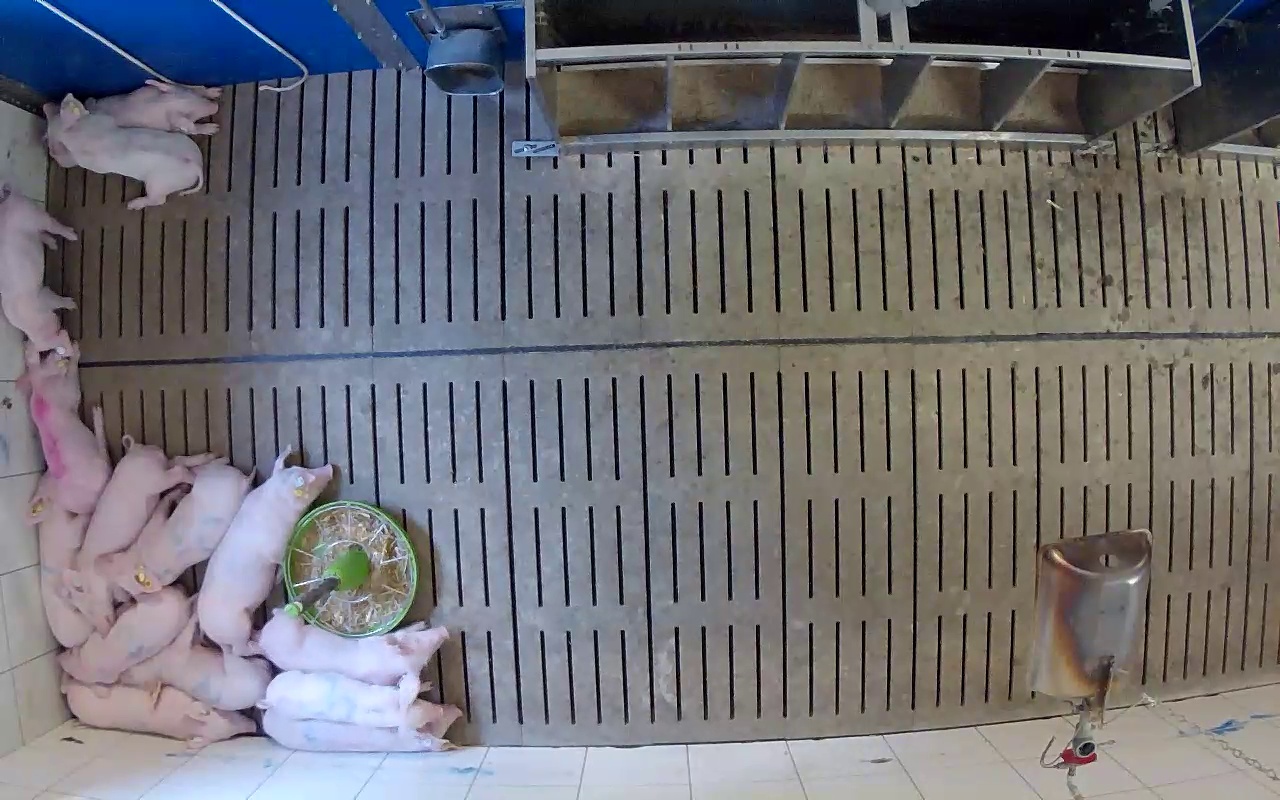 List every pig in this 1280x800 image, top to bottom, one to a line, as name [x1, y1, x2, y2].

pig [42, 79, 225, 169]
pig [42, 92, 206, 212]
pig [1, 185, 80, 360]
pig [16, 338, 115, 515]
pig [55, 433, 218, 639]
pig [199, 442, 334, 657]
pig [94, 457, 259, 604]
pig [23, 467, 92, 648]
pig [56, 583, 201, 699]
pig [259, 607, 452, 687]
pig [118, 612, 273, 713]
pig [60, 671, 259, 754]
pig [255, 671, 444, 743]
pig [263, 704, 465, 754]